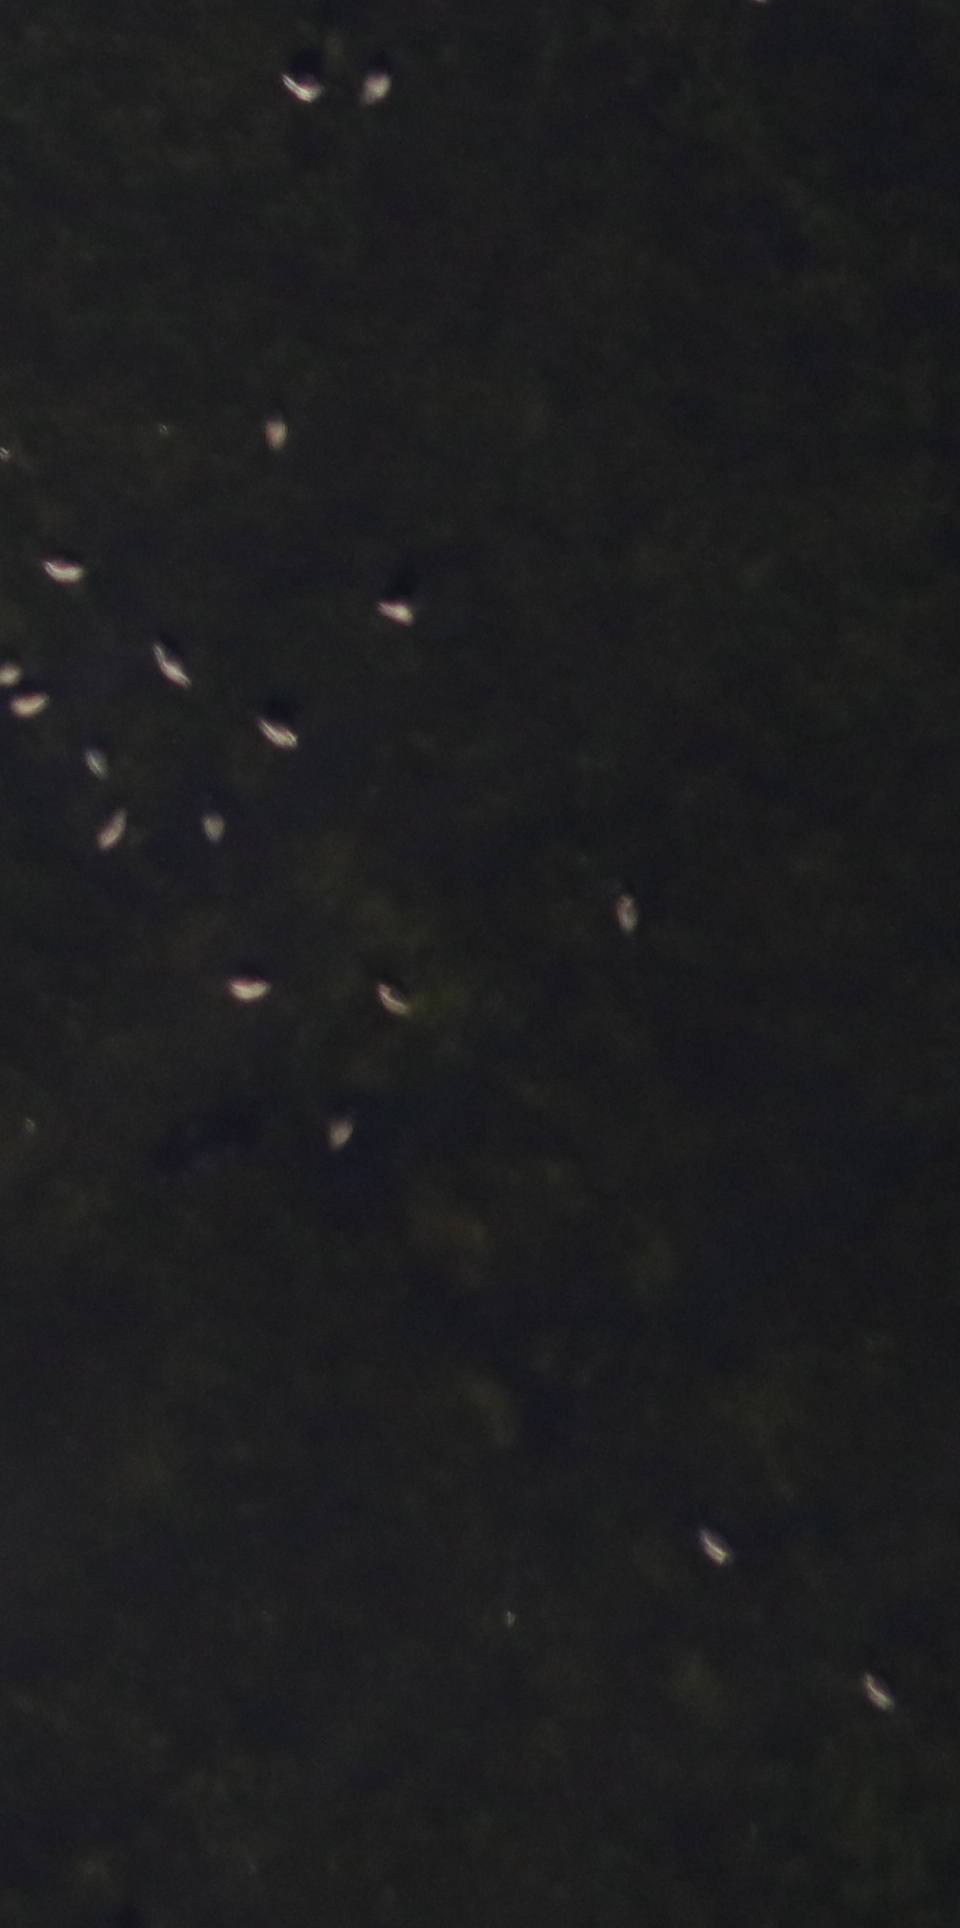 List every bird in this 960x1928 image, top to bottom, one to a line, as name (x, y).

other bird (308, 83)
other bird (379, 92)
other bird (275, 427)
other bird (61, 567)
other bird (399, 608)
other bird (171, 670)
other bird (12, 673)
other bird (38, 703)
other bird (277, 729)
other bird (105, 766)
other bird (215, 826)
other bird (116, 828)
other bird (627, 910)
other bird (248, 995)
other bird (398, 998)
other bird (341, 1136)
other bird (717, 1564)
other bird (885, 1700)